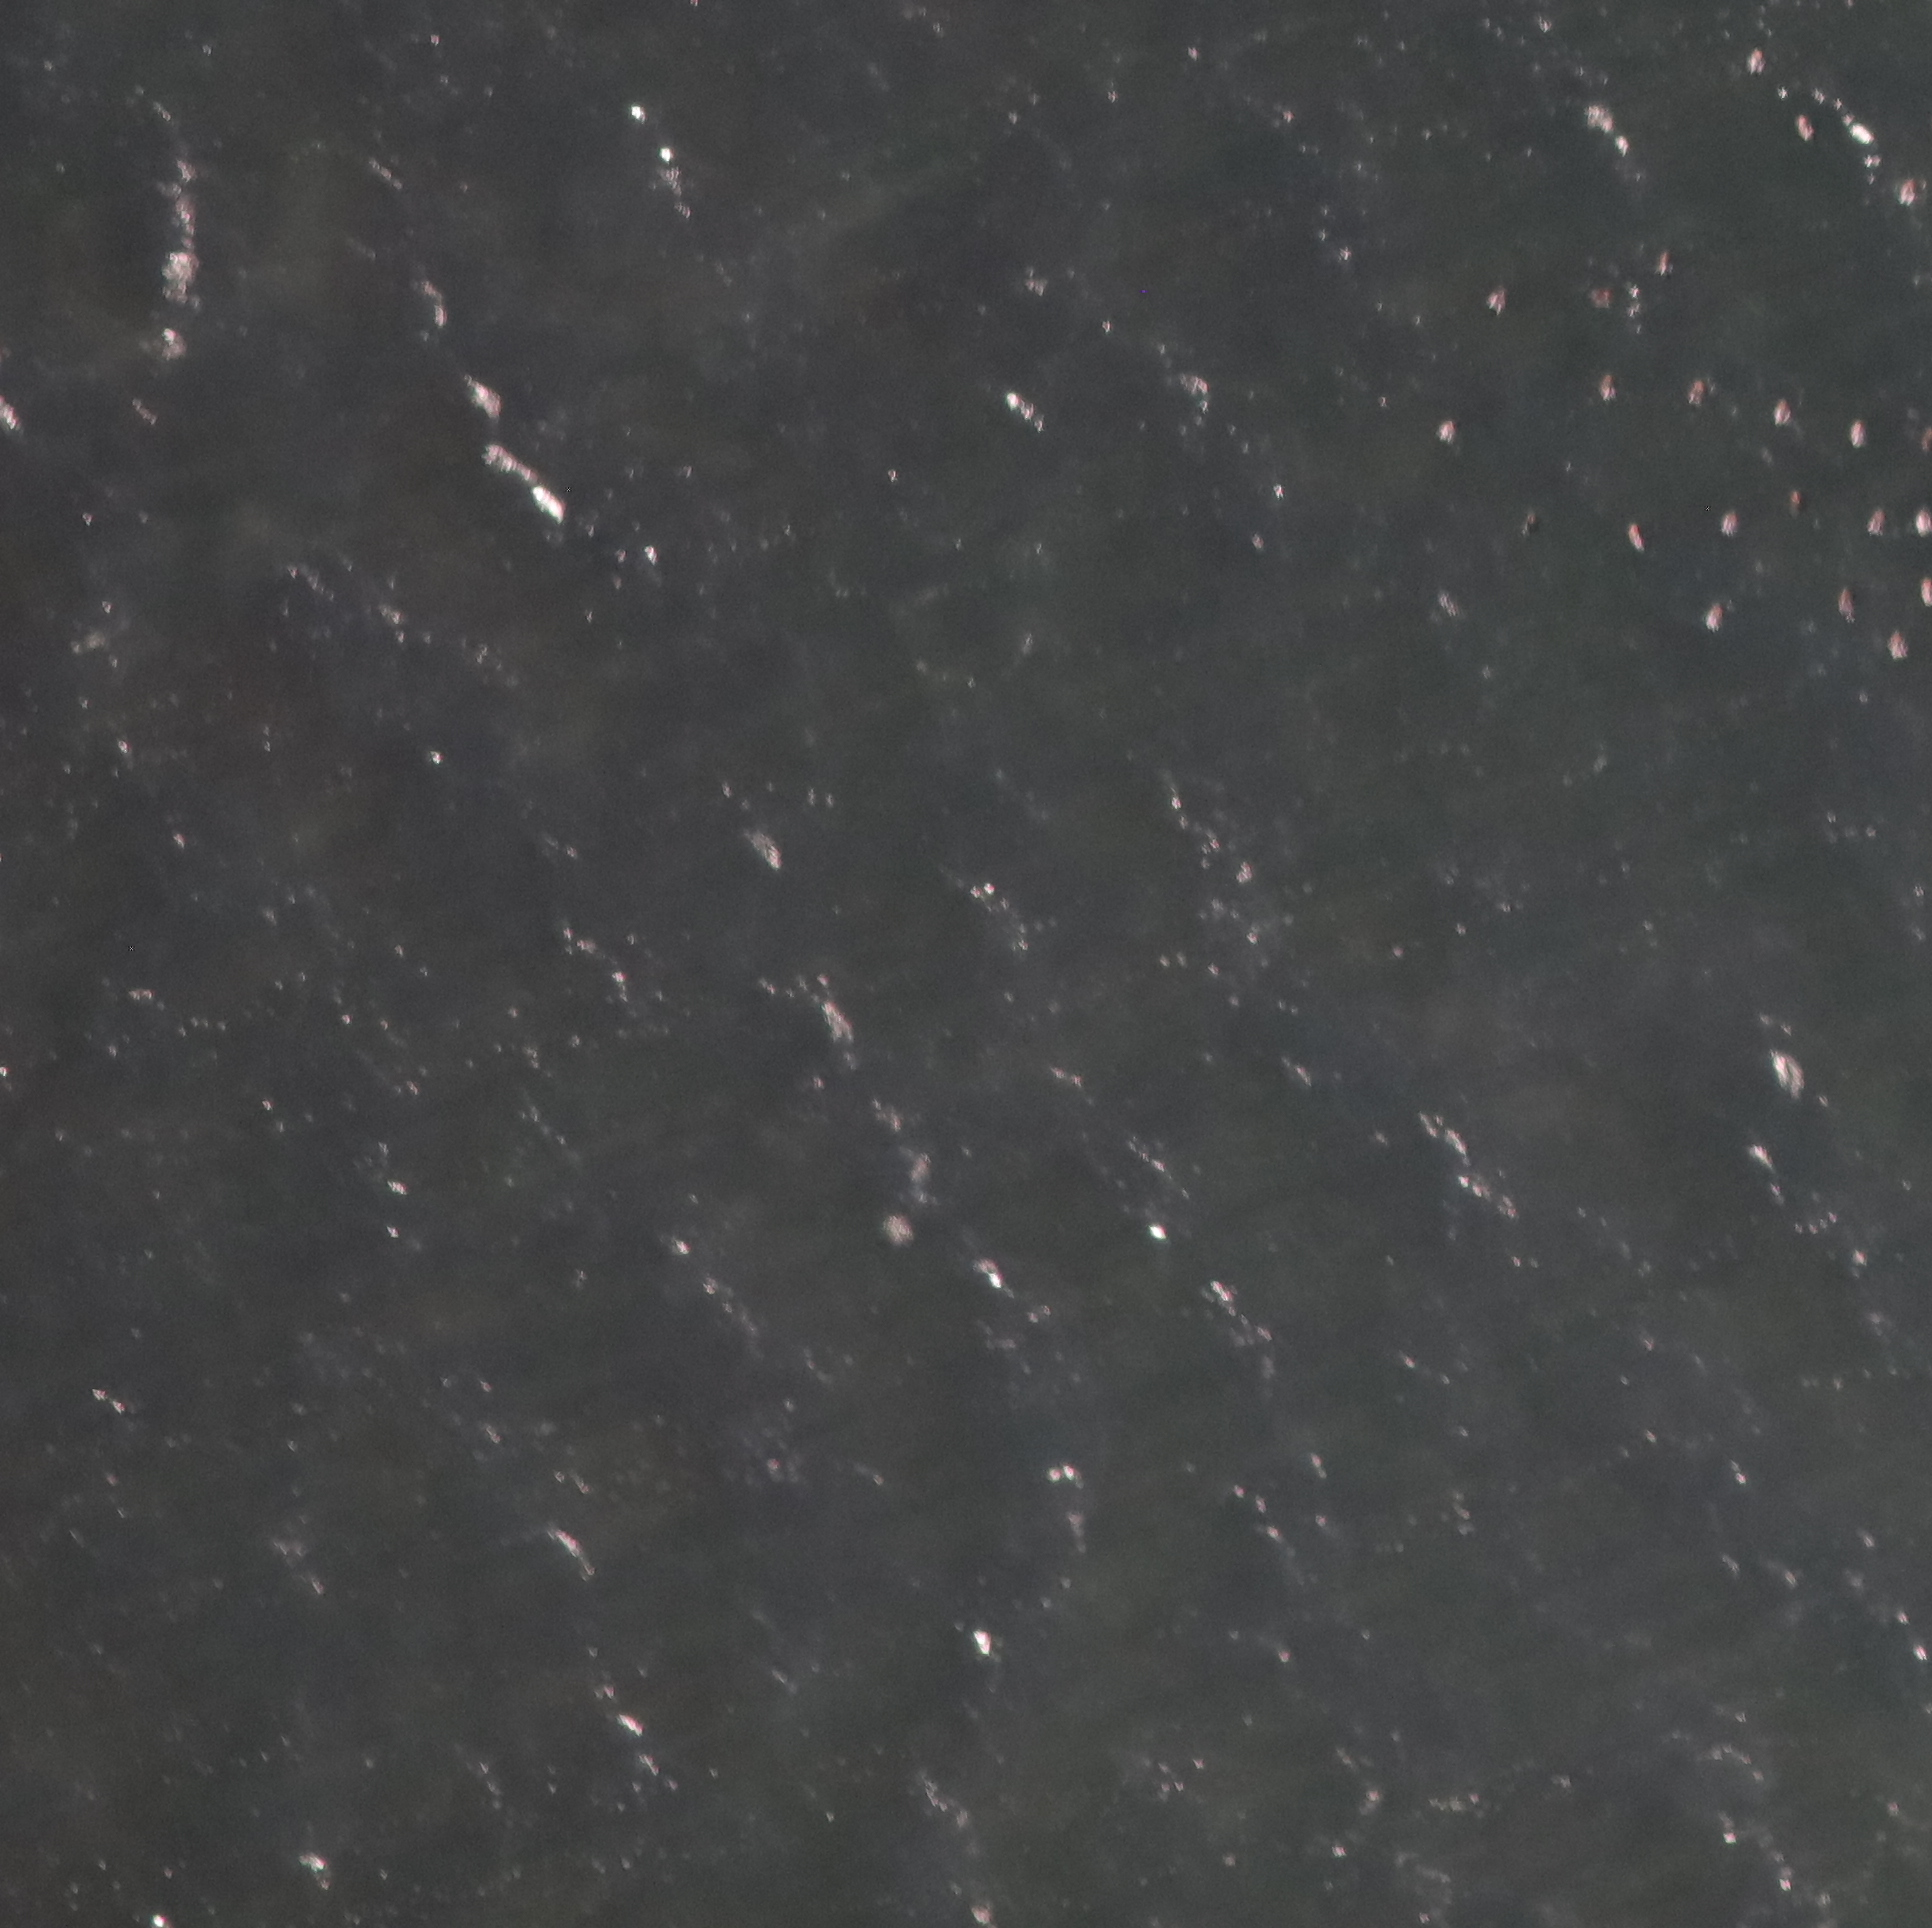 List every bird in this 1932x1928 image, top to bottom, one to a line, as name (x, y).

other bird (1757, 58)
other bird (1805, 127)
other bird (1906, 190)
other bird (1667, 262)
other bird (1497, 302)
other bird (1604, 302)
other bird (1611, 393)
other bird (1694, 394)
other bird (1784, 412)
other bird (1862, 430)
other bird (1448, 434)
other bird (1930, 438)
other bird (1794, 501)
other bird (1878, 521)
other bird (1924, 521)
other bird (1534, 522)
other bird (1733, 524)
other bird (1638, 537)
other bird (1929, 590)
other bird (1850, 602)
other bird (1717, 610)
other bird (1898, 643)